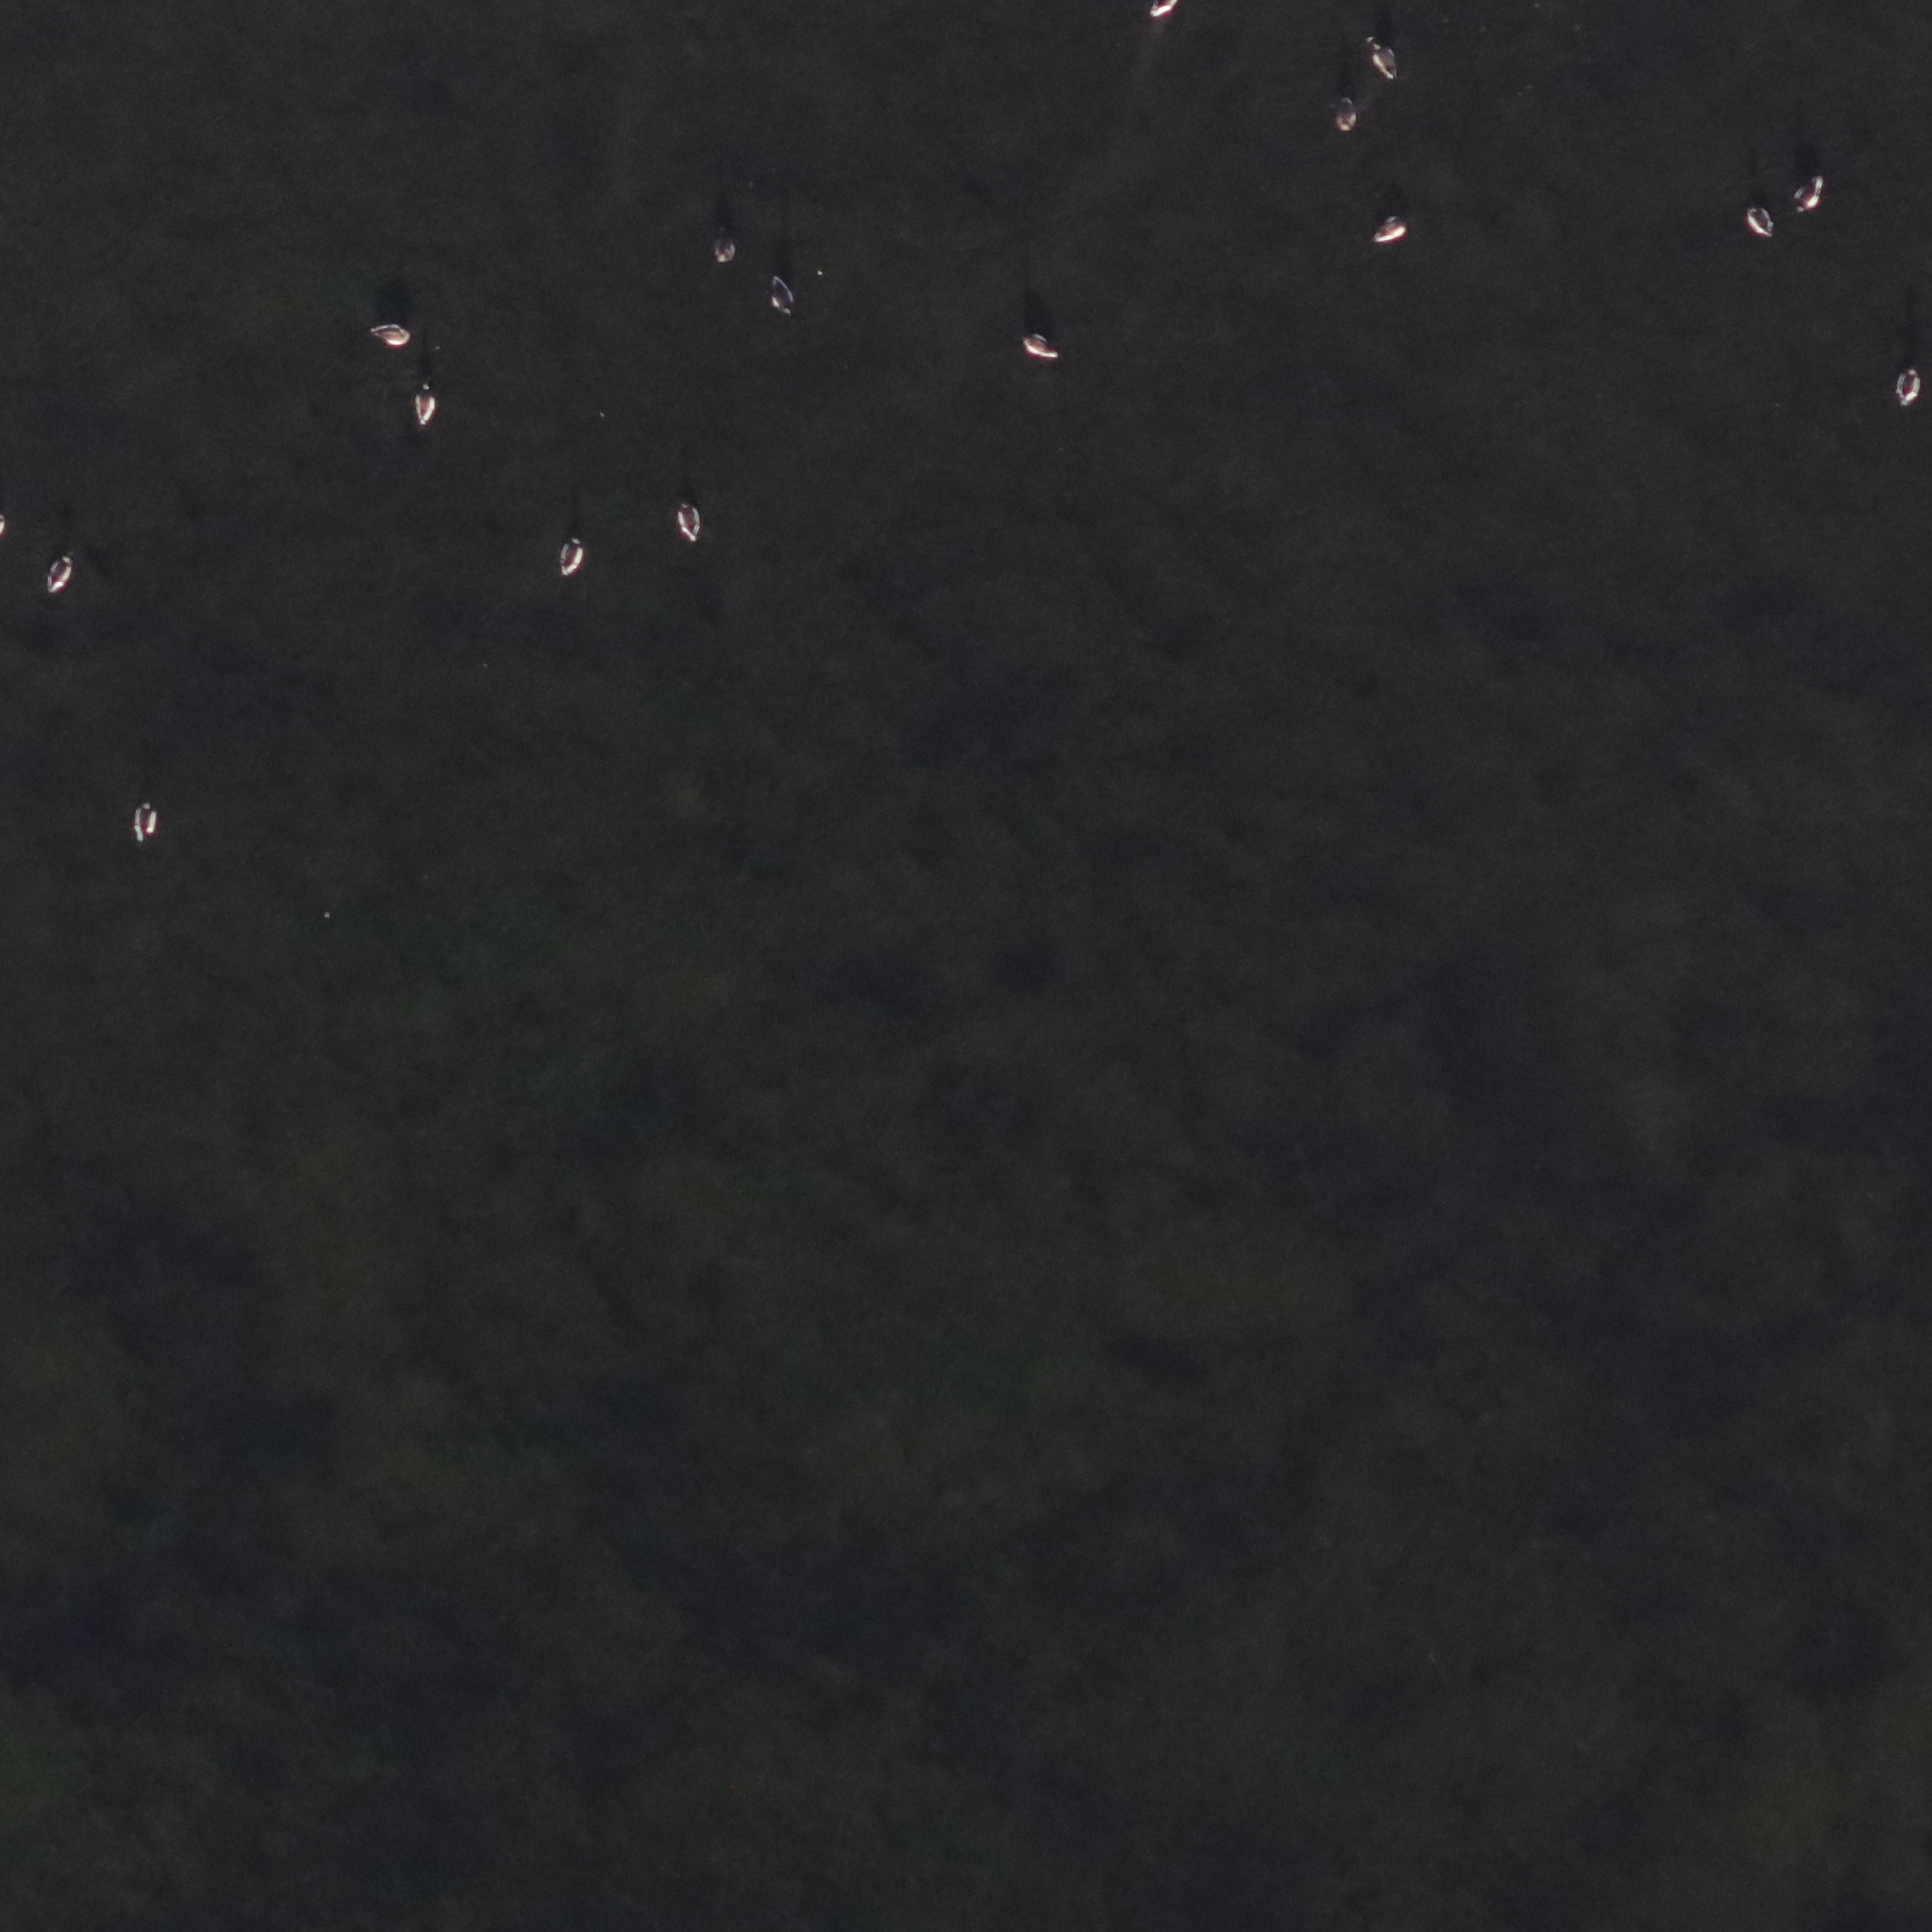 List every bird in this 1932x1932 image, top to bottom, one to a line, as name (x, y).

brant (1385, 59)
brant (1344, 111)
brant (1808, 193)
brant (1758, 219)
brant (1389, 230)
brant (721, 247)
brant (782, 295)
brant (393, 334)
brant (1040, 345)
brant (1909, 385)
brant (424, 404)
brant (690, 519)
brant (571, 556)
brant (60, 573)
brant (146, 819)